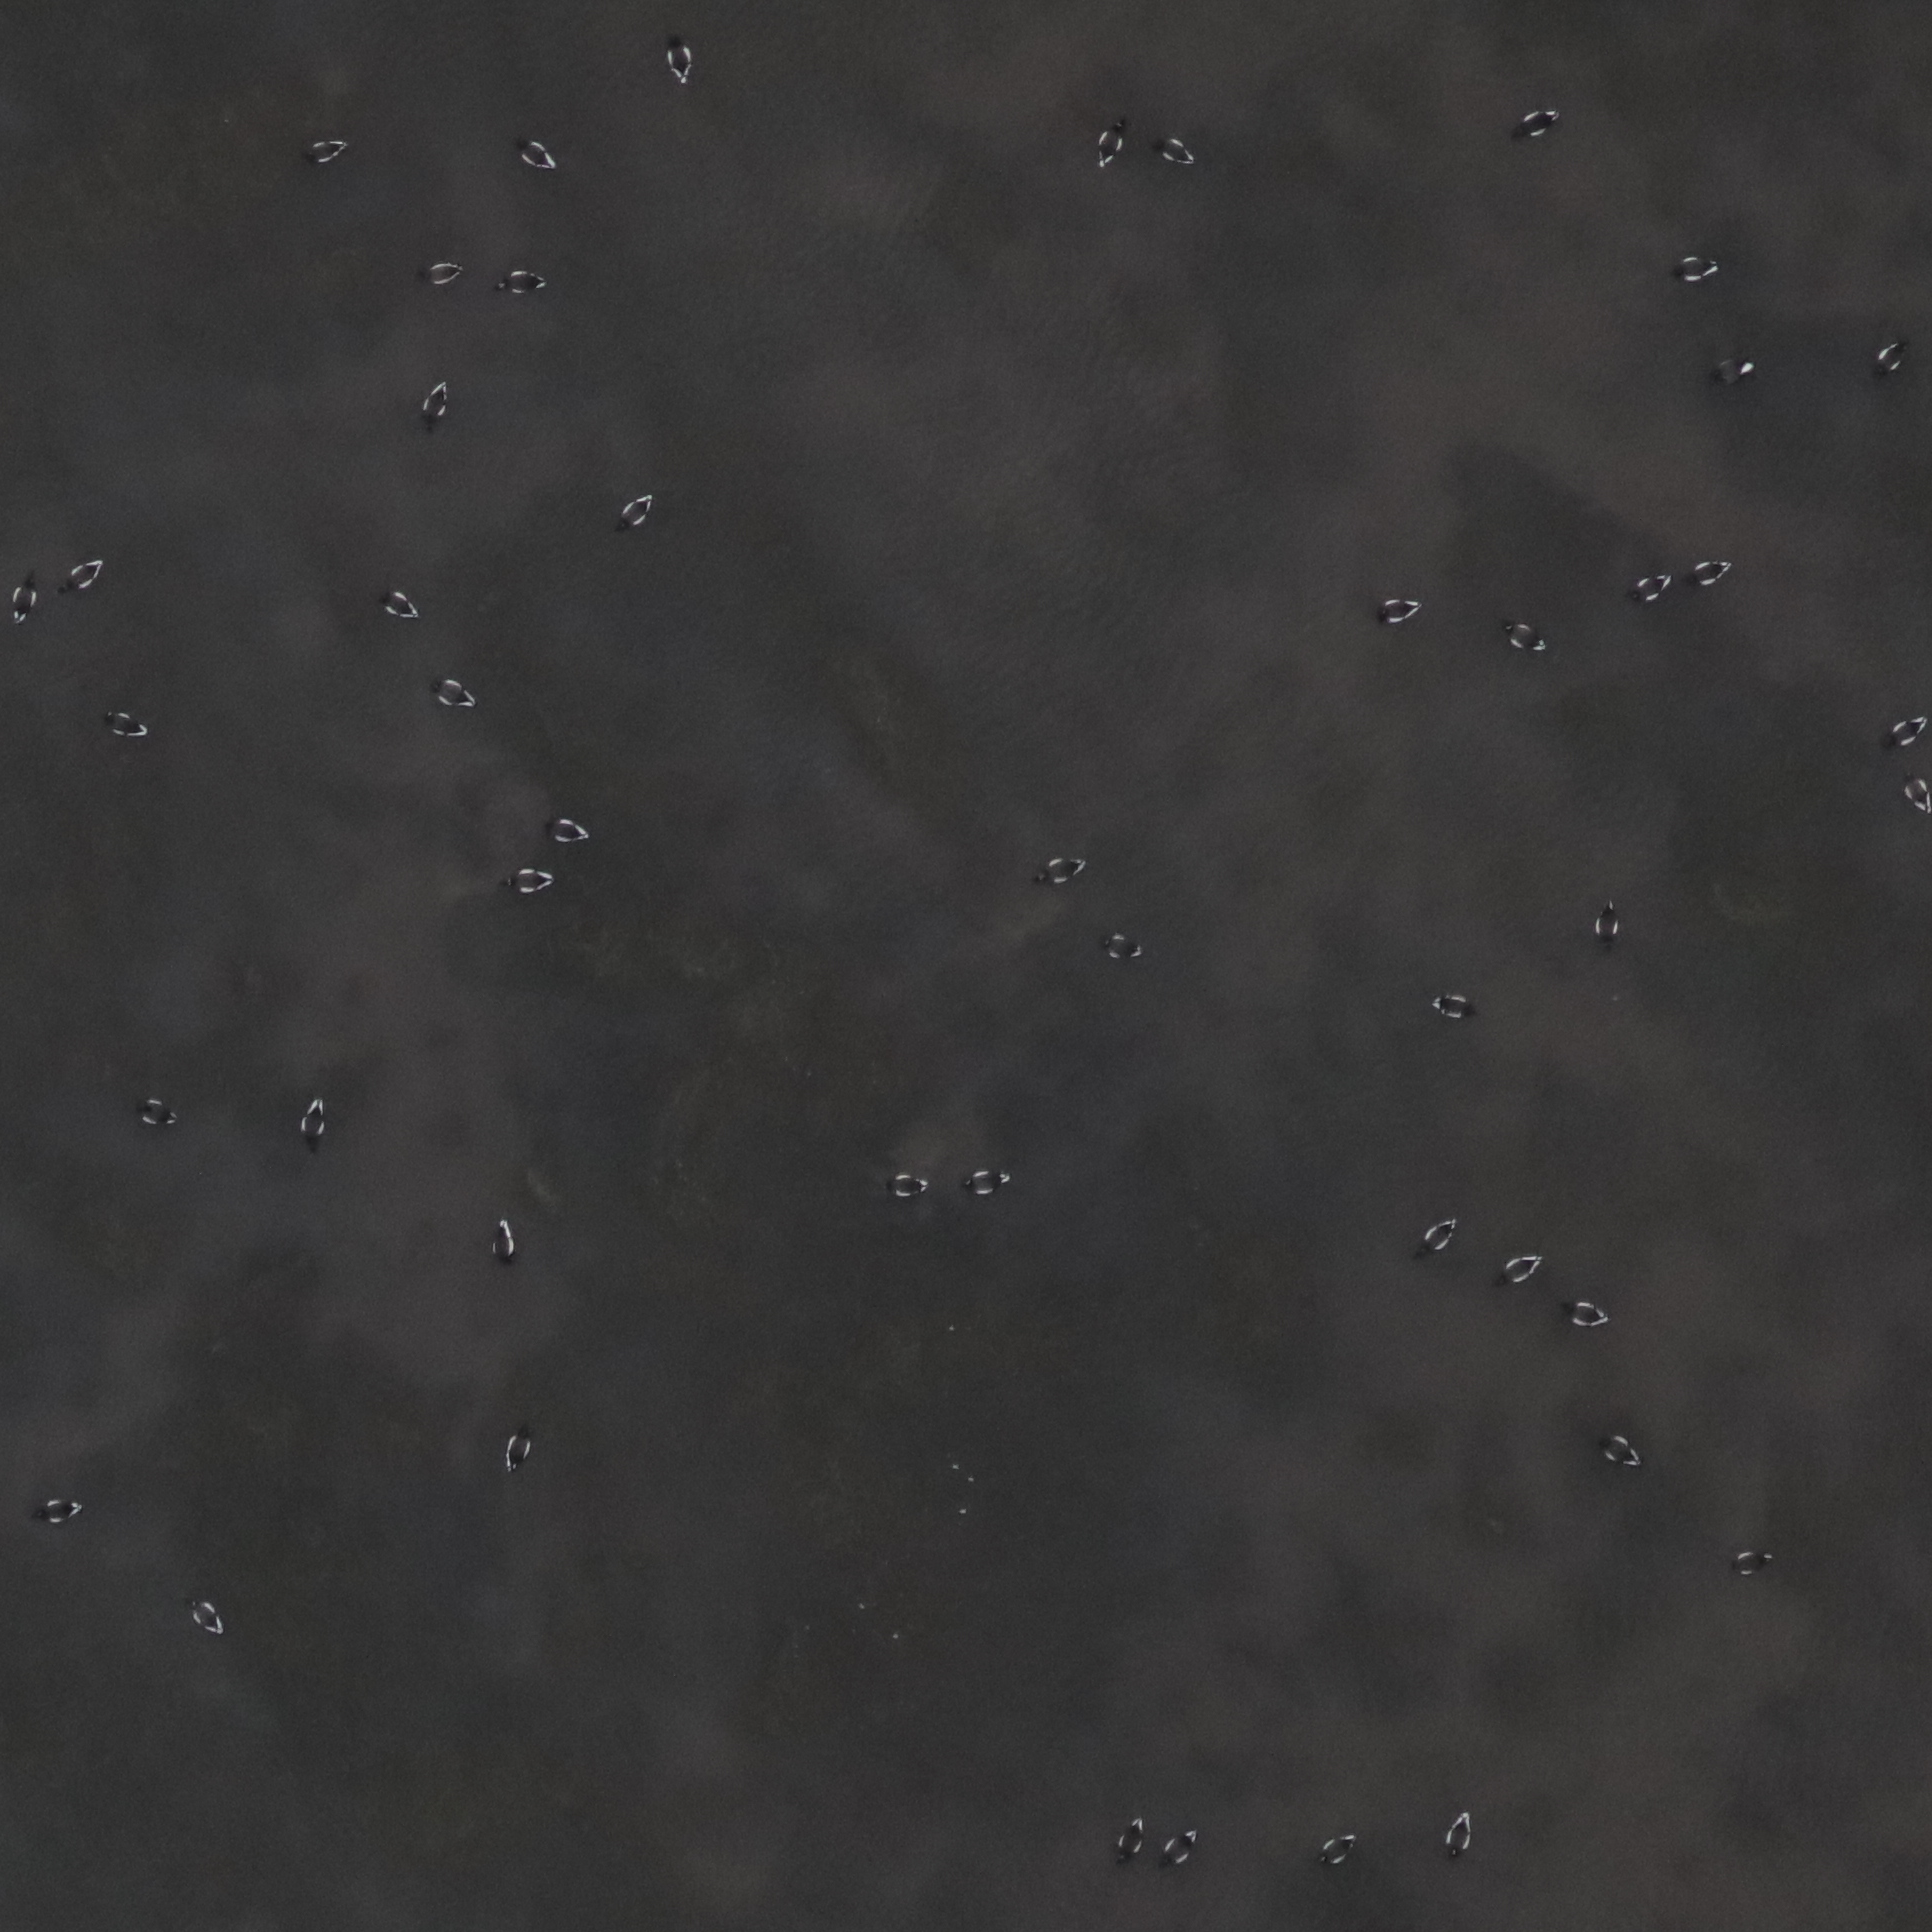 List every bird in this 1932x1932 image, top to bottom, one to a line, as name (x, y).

brant (680, 61)
brant (1537, 124)
brant (1110, 142)
brant (325, 151)
brant (1175, 152)
brant (536, 155)
brant (1696, 271)
brant (439, 274)
brant (520, 282)
brant (1890, 358)
brant (1734, 371)
brant (434, 407)
brant (634, 513)
brant (1707, 572)
brant (82, 576)
brant (1647, 590)
brant (24, 598)
brant (399, 607)
brant (1398, 612)
brant (1526, 638)
brant (454, 694)
brant (127, 726)
brant (1906, 734)
brant (1918, 792)
brant (566, 831)
brant (1061, 872)
brant (531, 881)
brant (1608, 927)
brant (1121, 946)
brant (1451, 1006)
brant (157, 1113)
brant (313, 1122)
brant (983, 1181)
brant (906, 1187)
brant (1438, 1237)
brant (505, 1246)
brant (1518, 1273)
brant (1585, 1315)
brant (518, 1451)
brant (1619, 1451)
brant (58, 1514)
brant (1753, 1563)
brant (205, 1614)
brant (1459, 1836)
brant (1129, 1841)
brant (1179, 1850)
brant (1335, 1851)